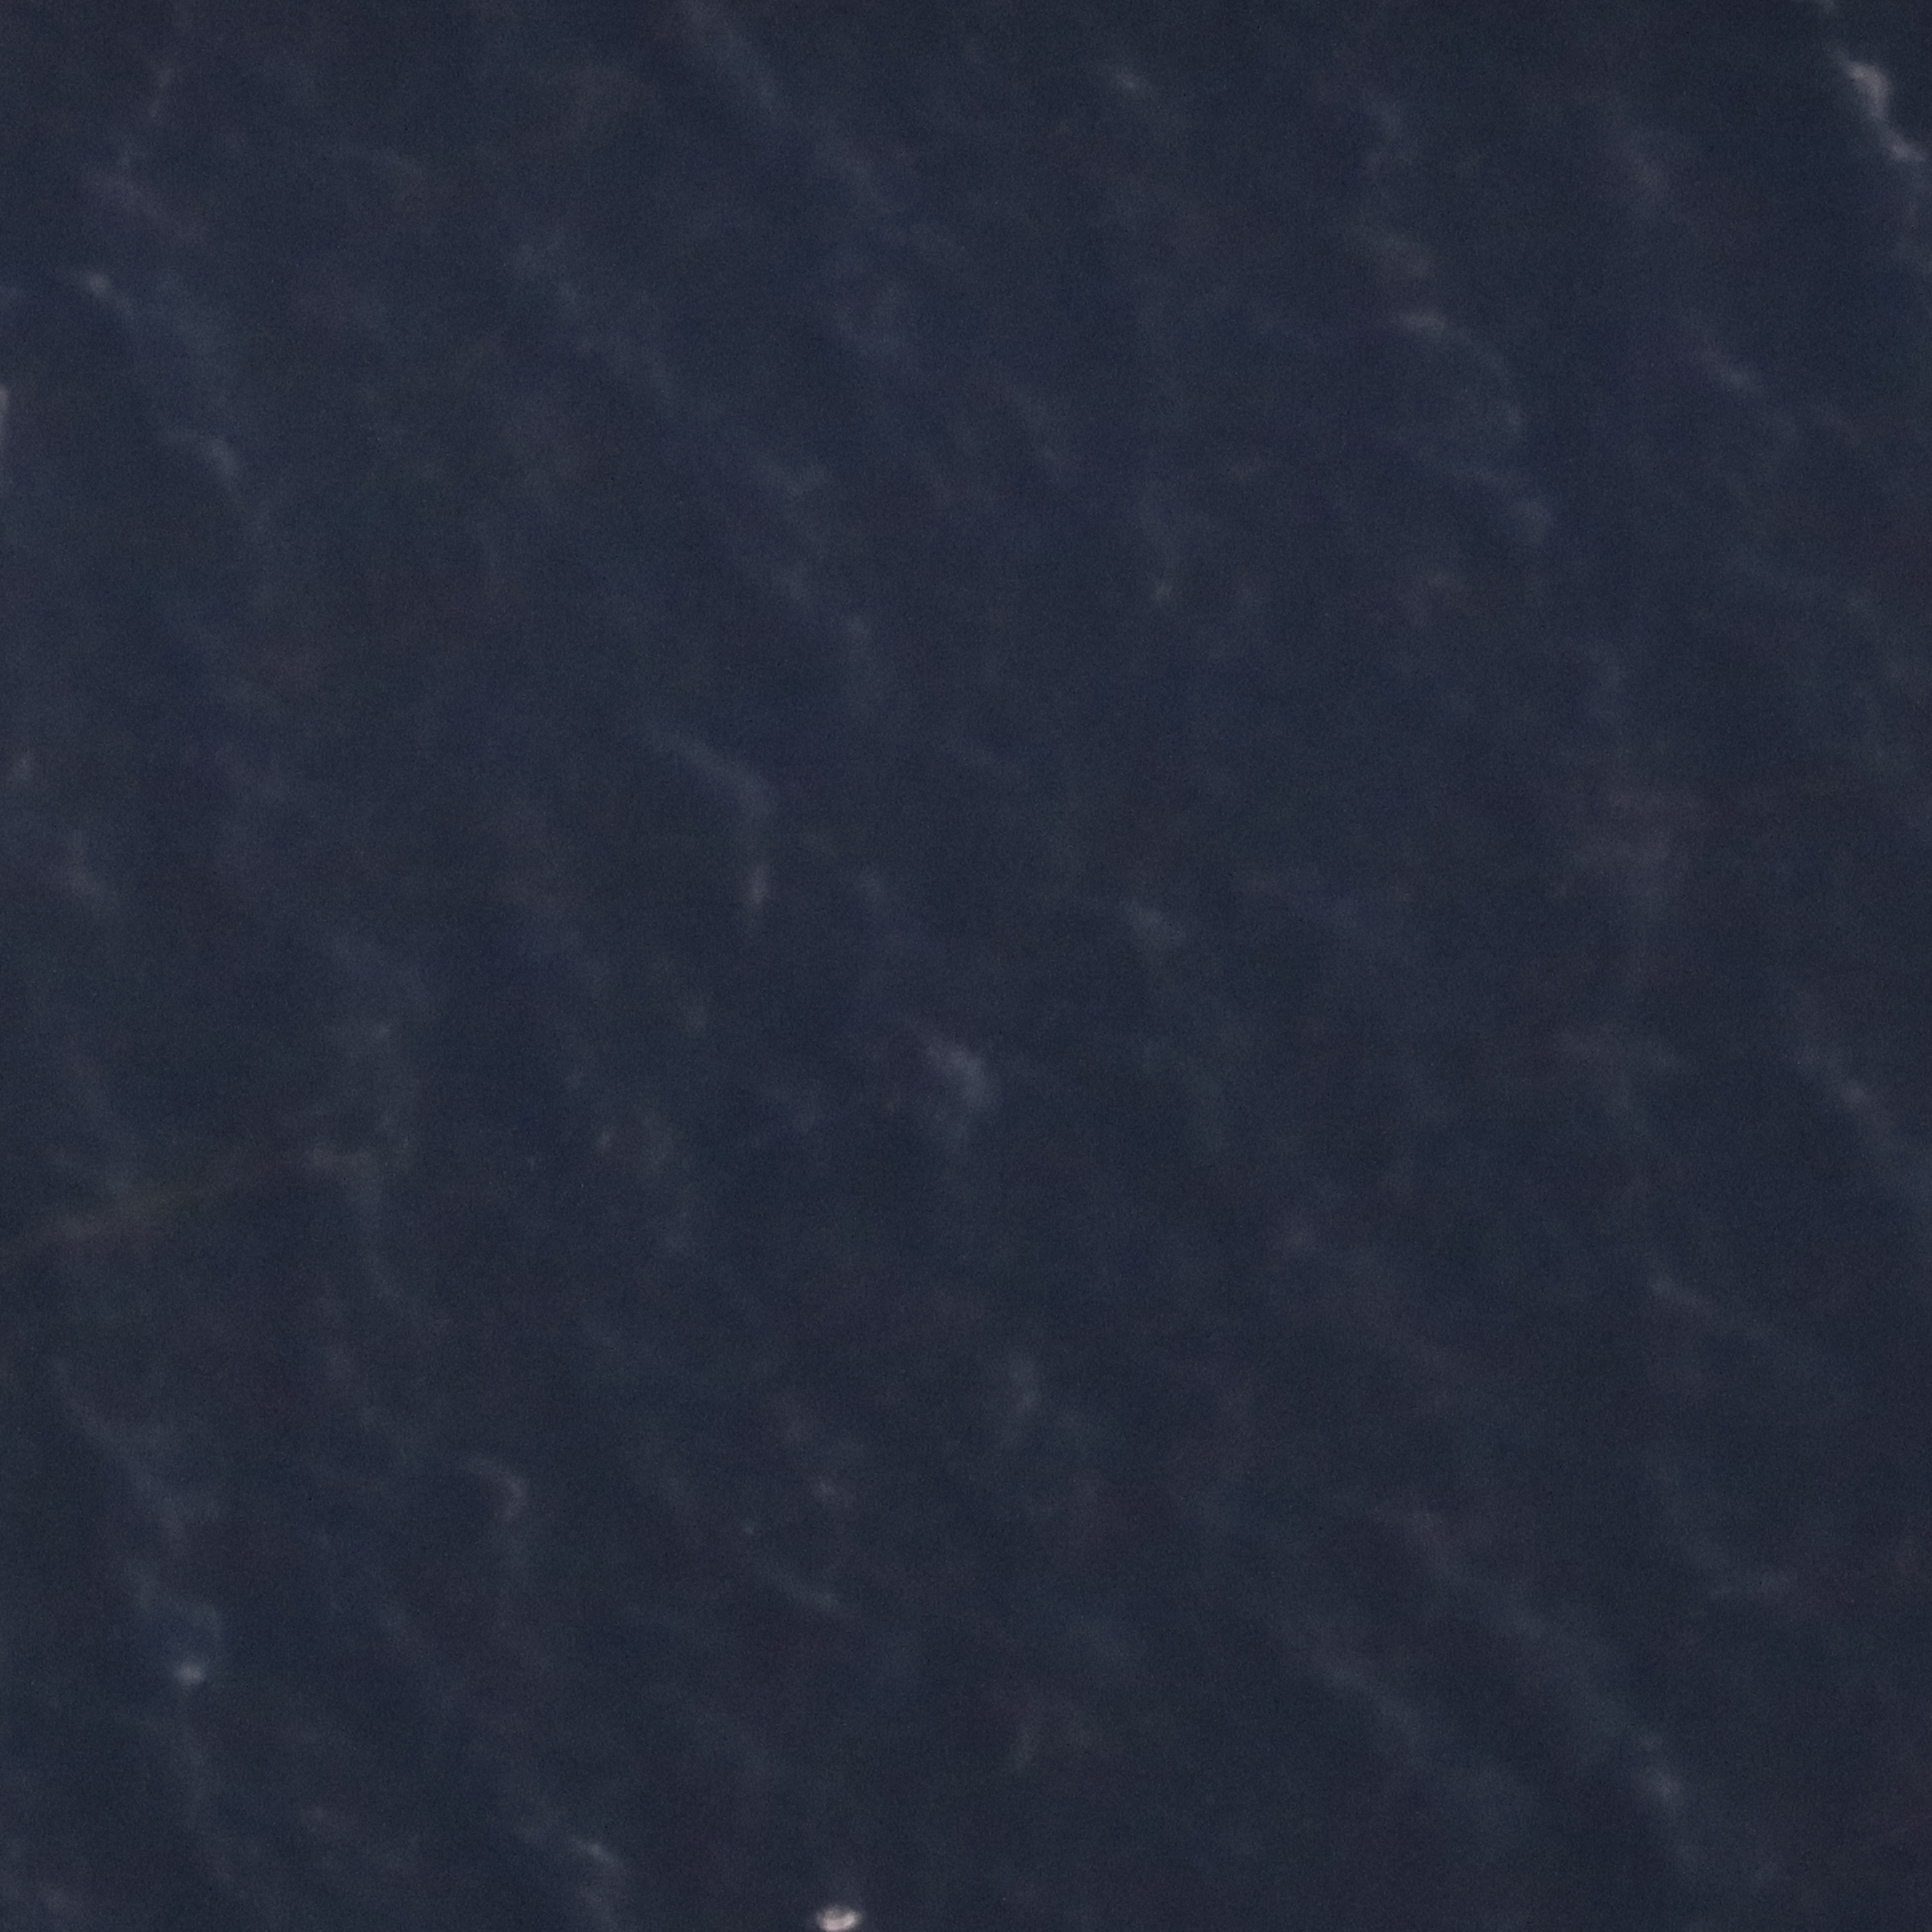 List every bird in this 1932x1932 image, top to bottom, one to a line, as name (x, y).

brant (840, 1918)